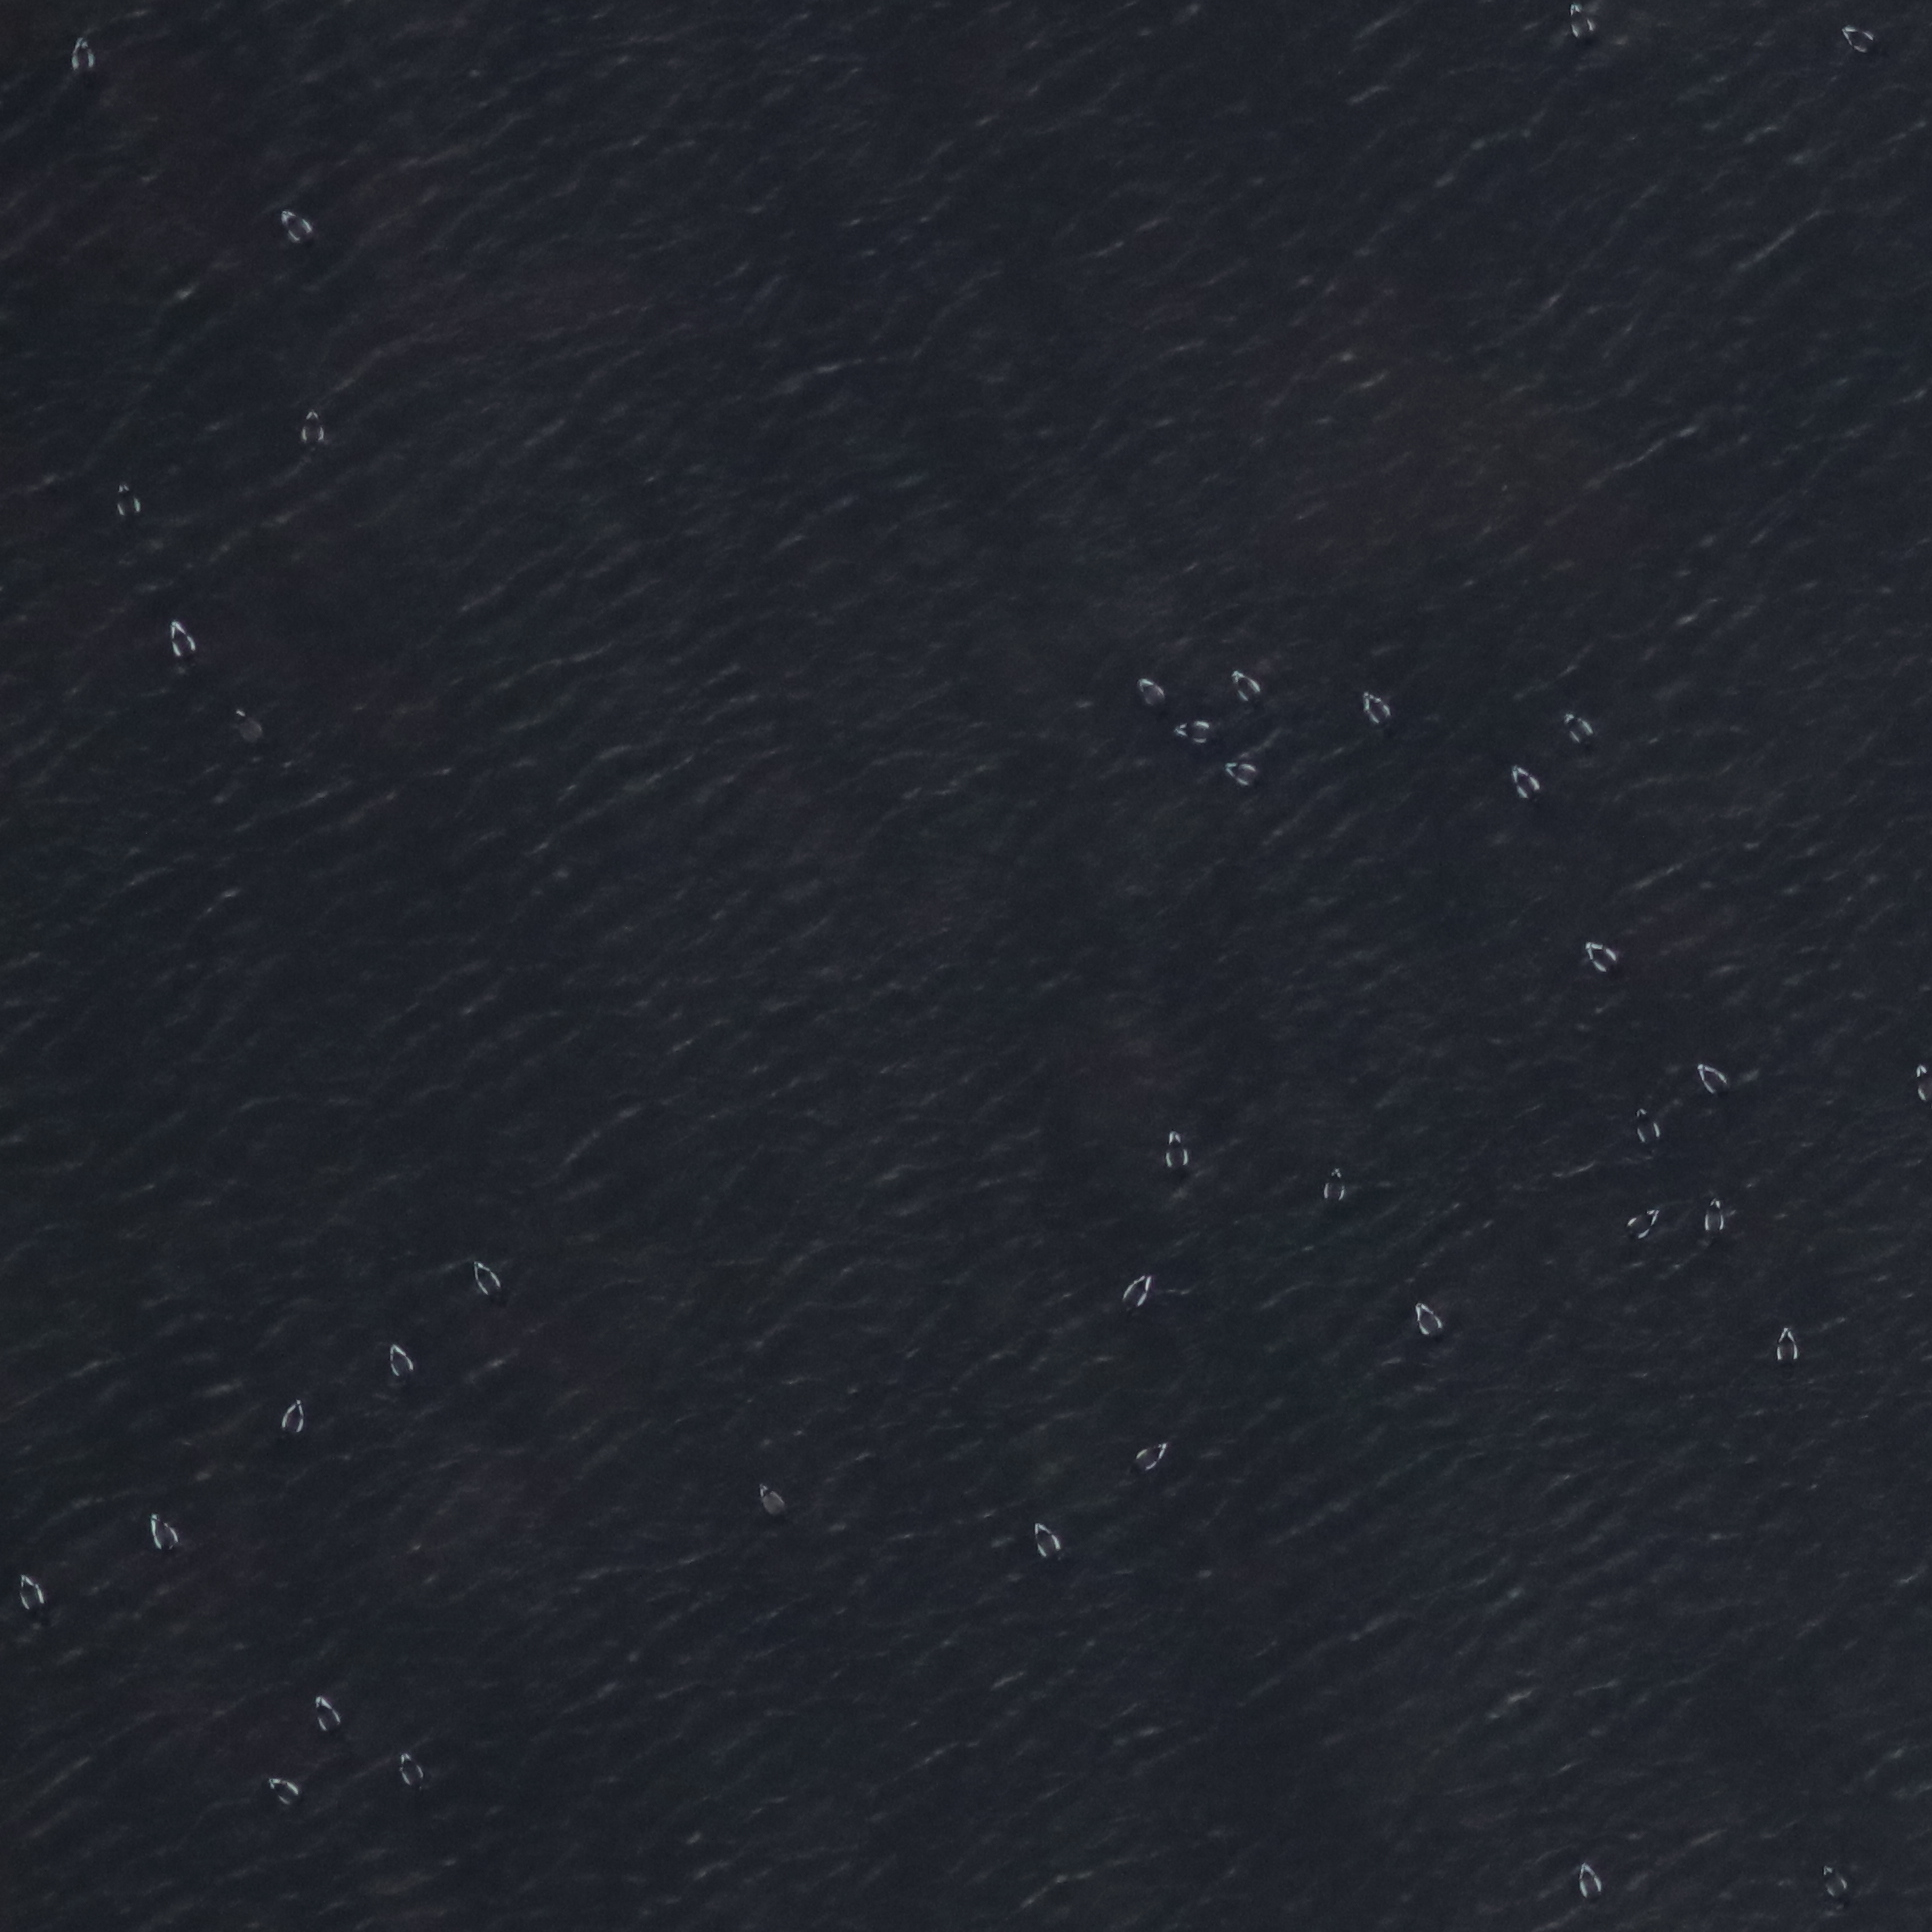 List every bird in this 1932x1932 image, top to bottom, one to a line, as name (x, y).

brant (1581, 24)
brant (1859, 40)
brant (79, 52)
brant (298, 227)
brant (313, 432)
brant (124, 498)
brant (183, 643)
brant (1248, 688)
brant (1151, 693)
brant (1378, 710)
brant (1577, 729)
brant (248, 730)
brant (1196, 730)
brant (1244, 773)
brant (1526, 785)
brant (1602, 958)
brant (1713, 1082)
brant (1928, 1088)
brant (1648, 1131)
brant (1176, 1156)
brant (1336, 1190)
brant (1715, 1220)
brant (1642, 1224)
brant (486, 1281)
brant (1136, 1295)
brant (1428, 1323)
brant (1787, 1349)
brant (401, 1366)
brant (294, 1421)
brant (1149, 1459)
brant (774, 1502)
brant (165, 1536)
brant (1046, 1543)
brant (32, 1598)
brant (327, 1719)
brant (412, 1772)
brant (287, 1794)
brant (1589, 1885)
brant (1835, 1886)